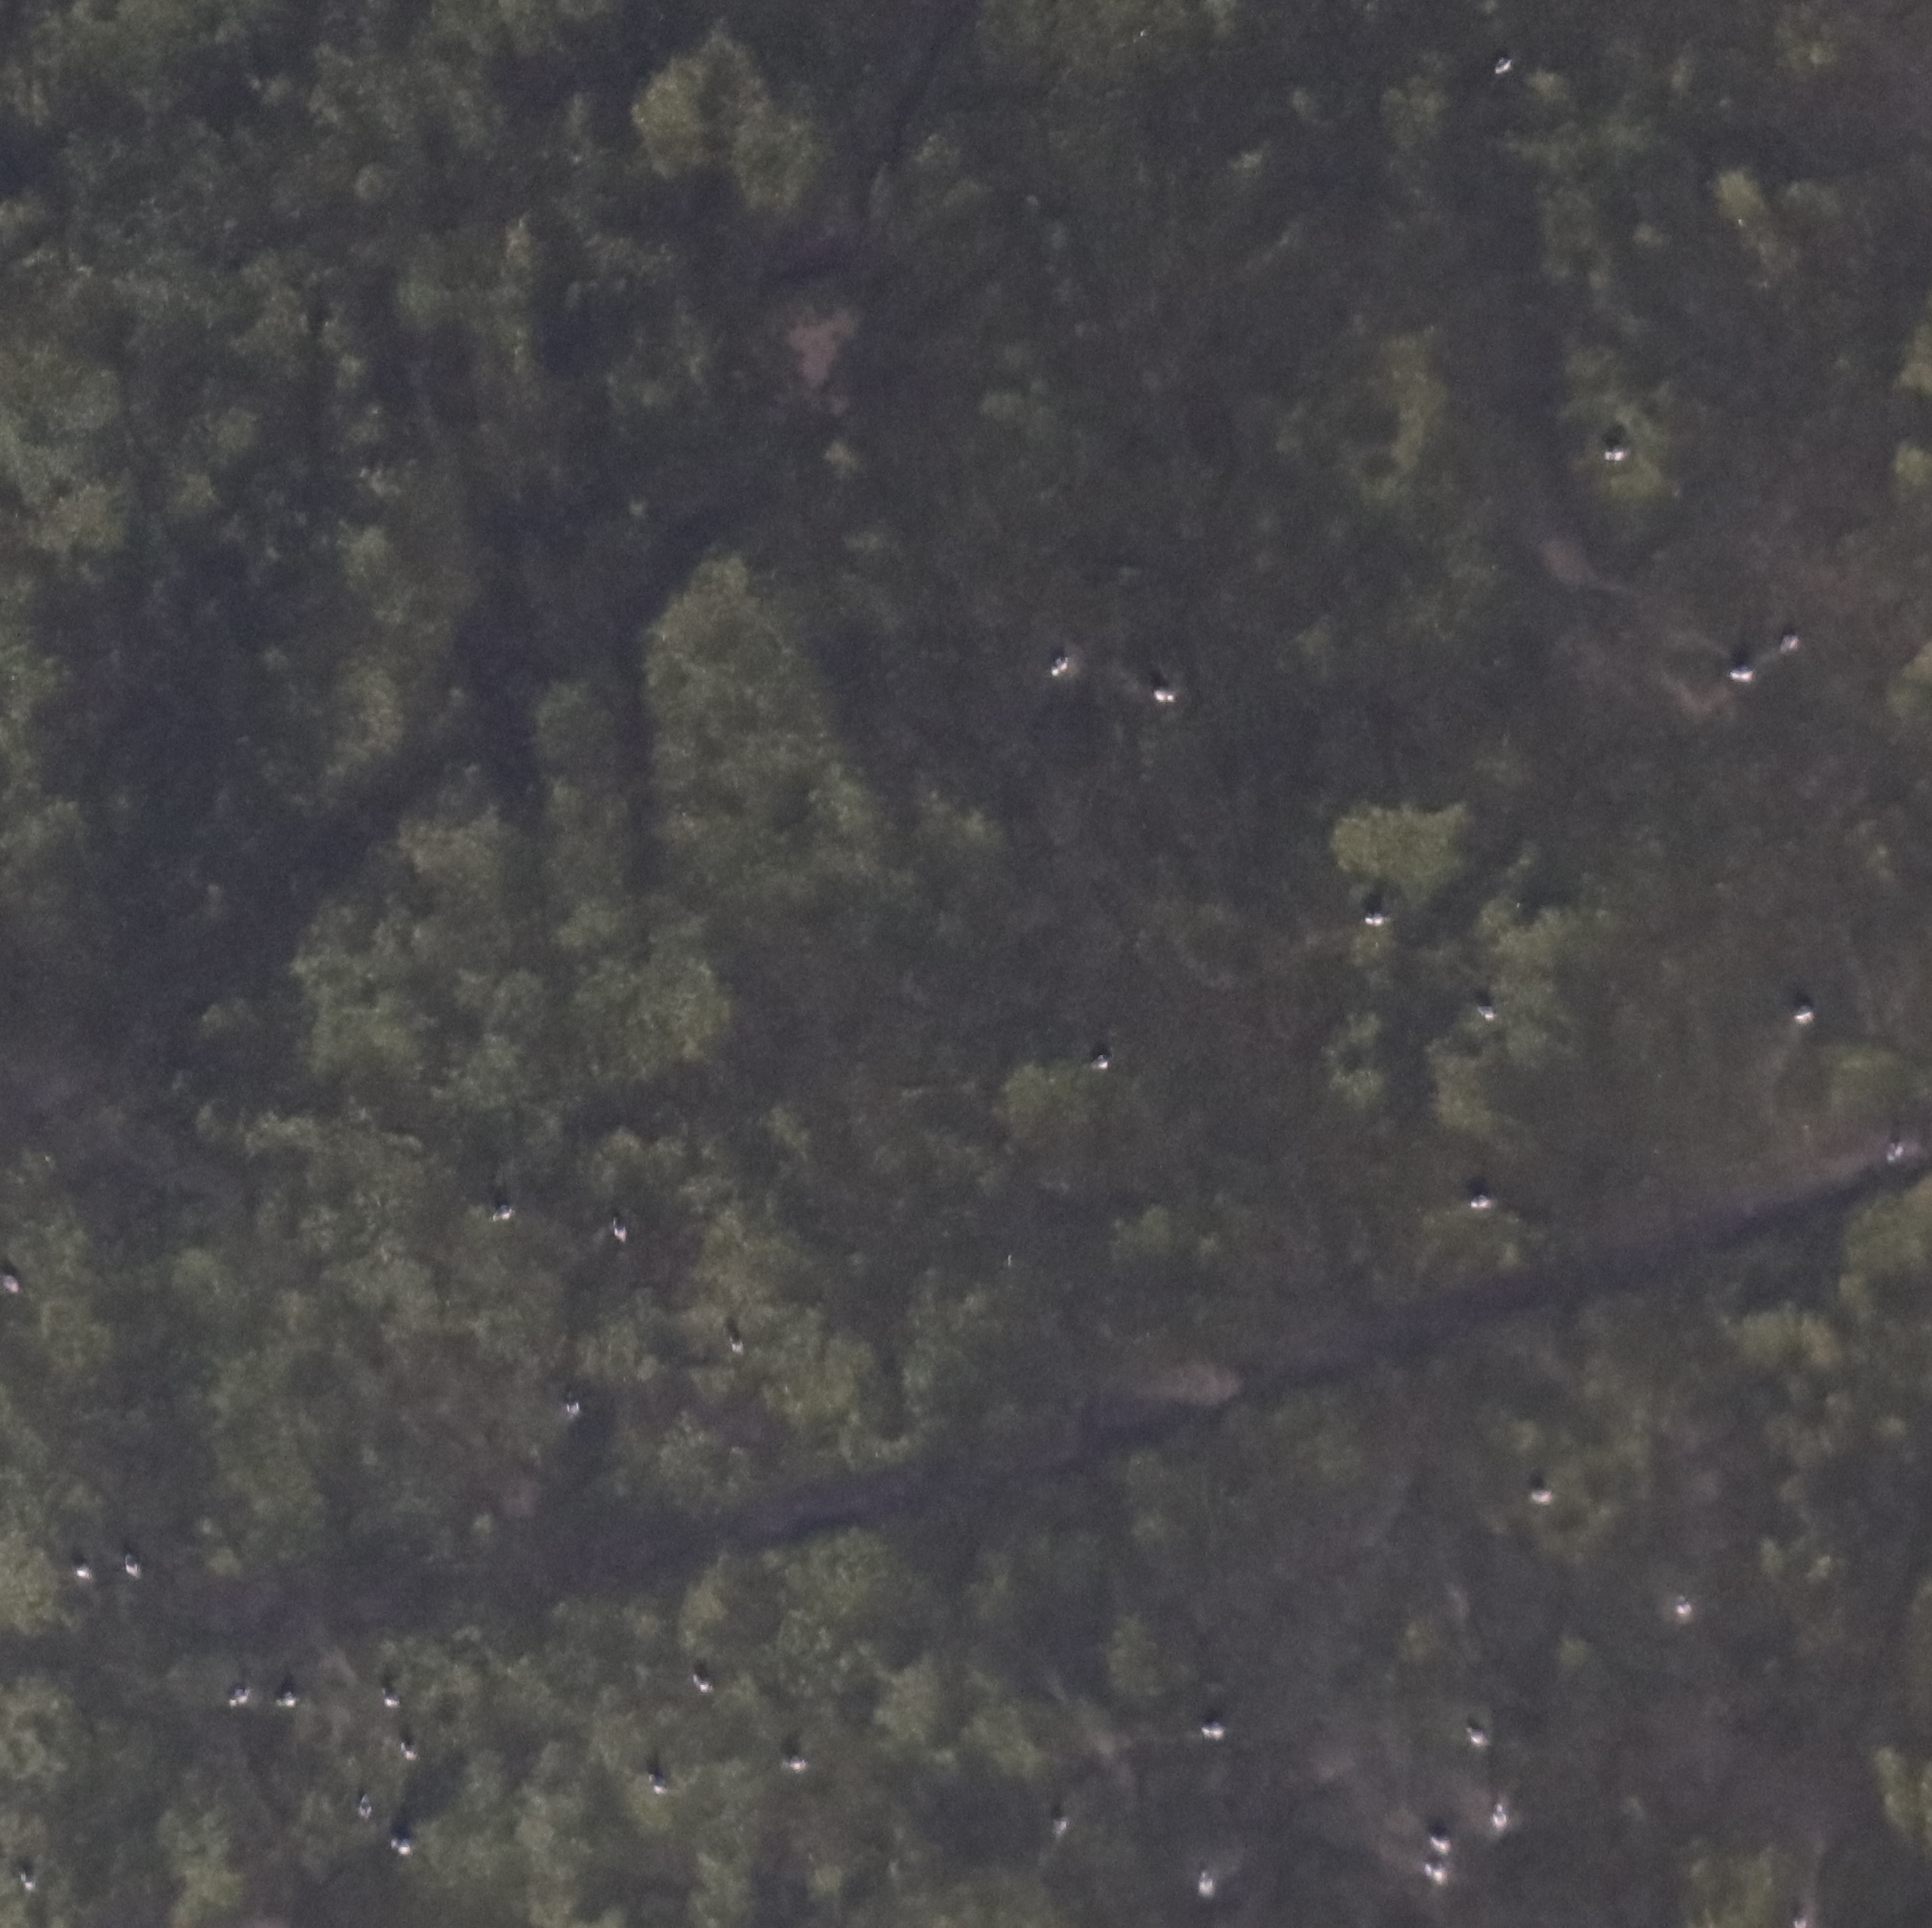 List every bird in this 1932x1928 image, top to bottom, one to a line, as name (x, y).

brant (1501, 70)
brant (1619, 456)
brant (1790, 647)
brant (1064, 663)
brant (1744, 674)
brant (1165, 696)
brant (1377, 915)
brant (1805, 1007)
brant (1488, 1016)
brant (1095, 1064)
brant (1899, 1144)
brant (1474, 1204)
brant (508, 1213)
brant (613, 1224)
brant (18, 1284)
brant (739, 1345)
brant (574, 1406)
brant (1542, 1498)
brant (92, 1565)
brant (136, 1575)
brant (1692, 1610)
brant (710, 1677)
brant (243, 1695)
brant (299, 1701)
brant (396, 1701)
brant (1481, 1726)
brant (1220, 1733)
brant (415, 1745)
brant (801, 1761)
brant (660, 1773)
brant (368, 1800)
brant (1509, 1815)
brant (1069, 1828)
brant (402, 1841)
brant (1438, 1843)
brant (37, 1877)
brant (1427, 1877)
brant (1204, 1879)